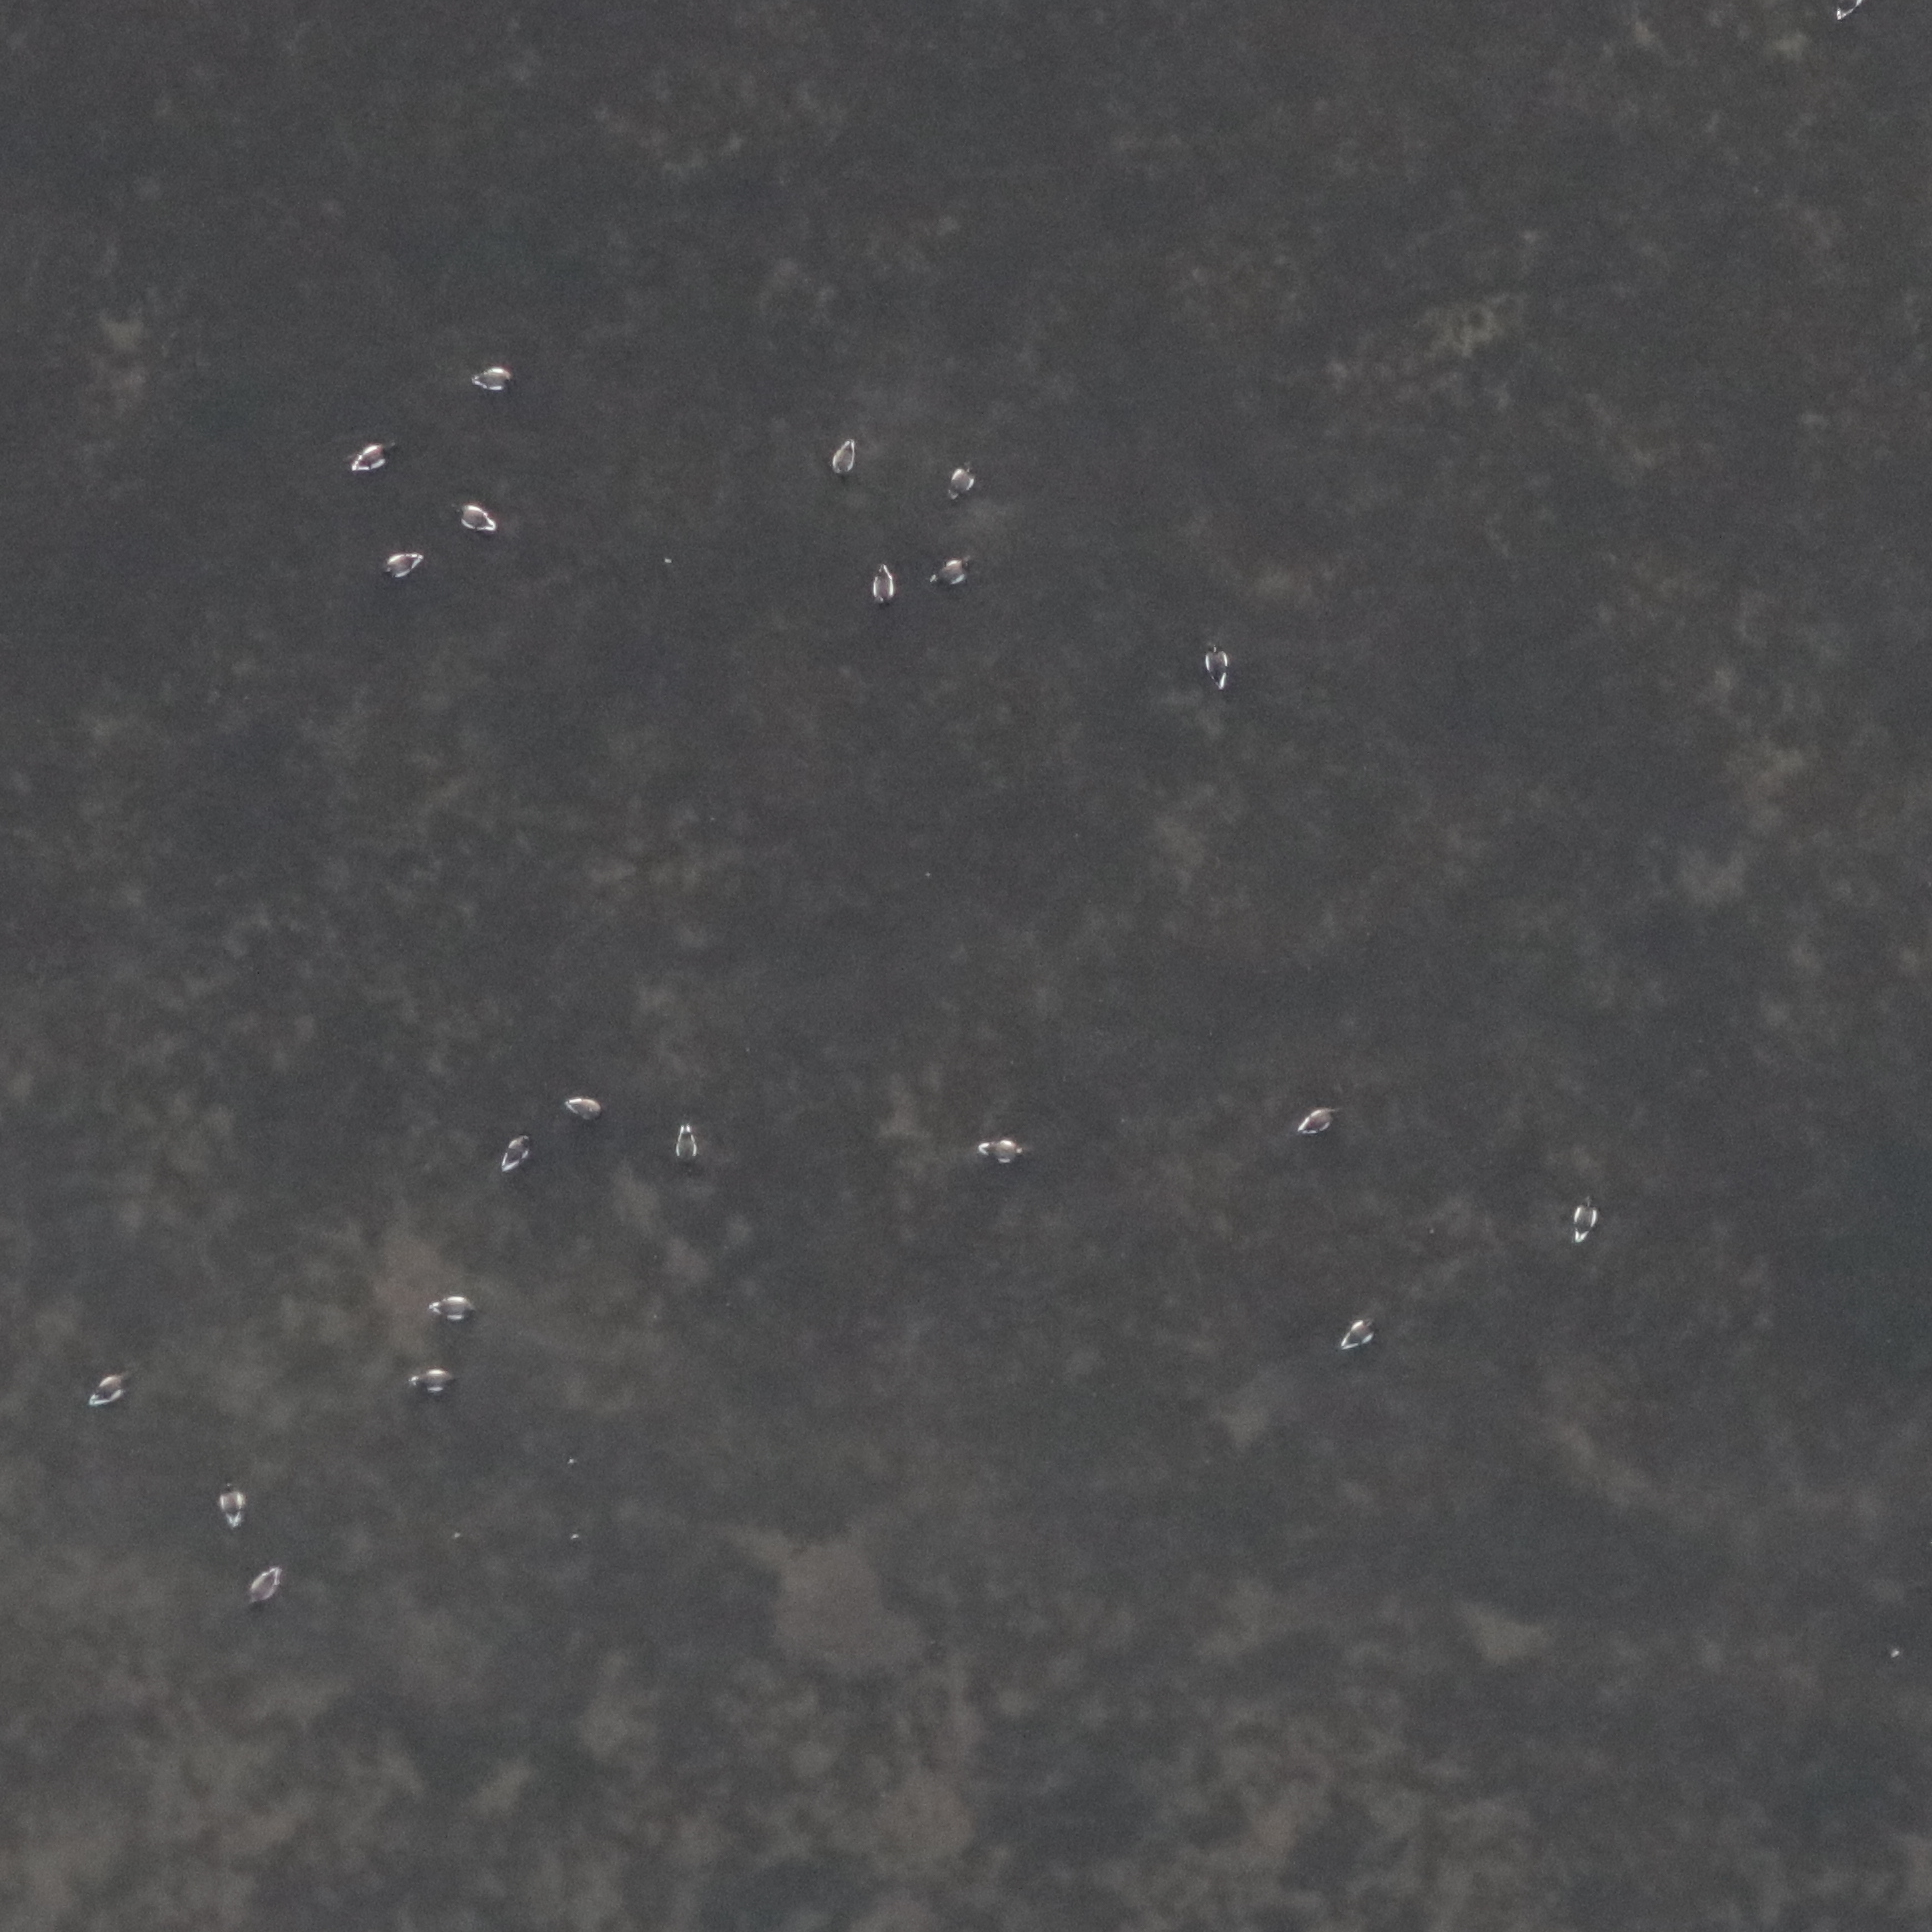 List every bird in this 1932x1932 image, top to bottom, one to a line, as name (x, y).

brant (493, 379)
brant (372, 457)
brant (843, 460)
brant (961, 482)
brant (473, 518)
brant (403, 565)
brant (952, 572)
brant (883, 586)
brant (1216, 665)
brant (585, 1108)
brant (1319, 1121)
brant (686, 1147)
brant (517, 1150)
brant (1002, 1150)
brant (1585, 1218)
brant (454, 1307)
brant (1360, 1333)
brant (433, 1381)
brant (111, 1387)
brant (233, 1504)
brant (263, 1587)